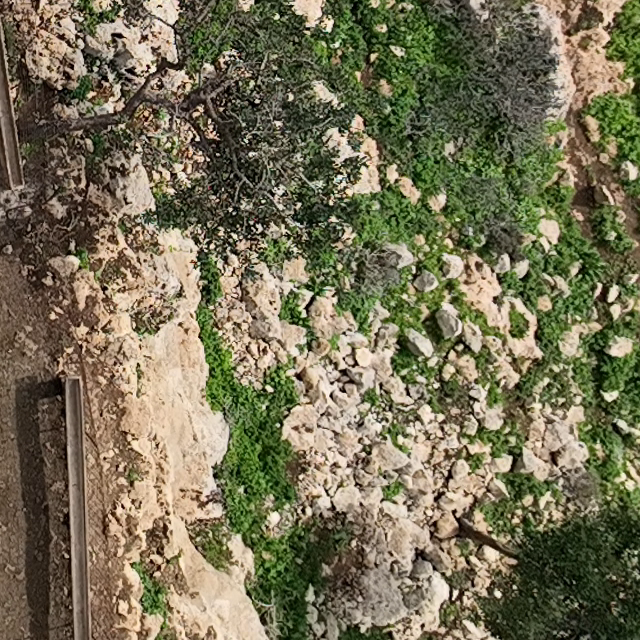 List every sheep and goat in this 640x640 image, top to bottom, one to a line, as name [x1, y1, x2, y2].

None